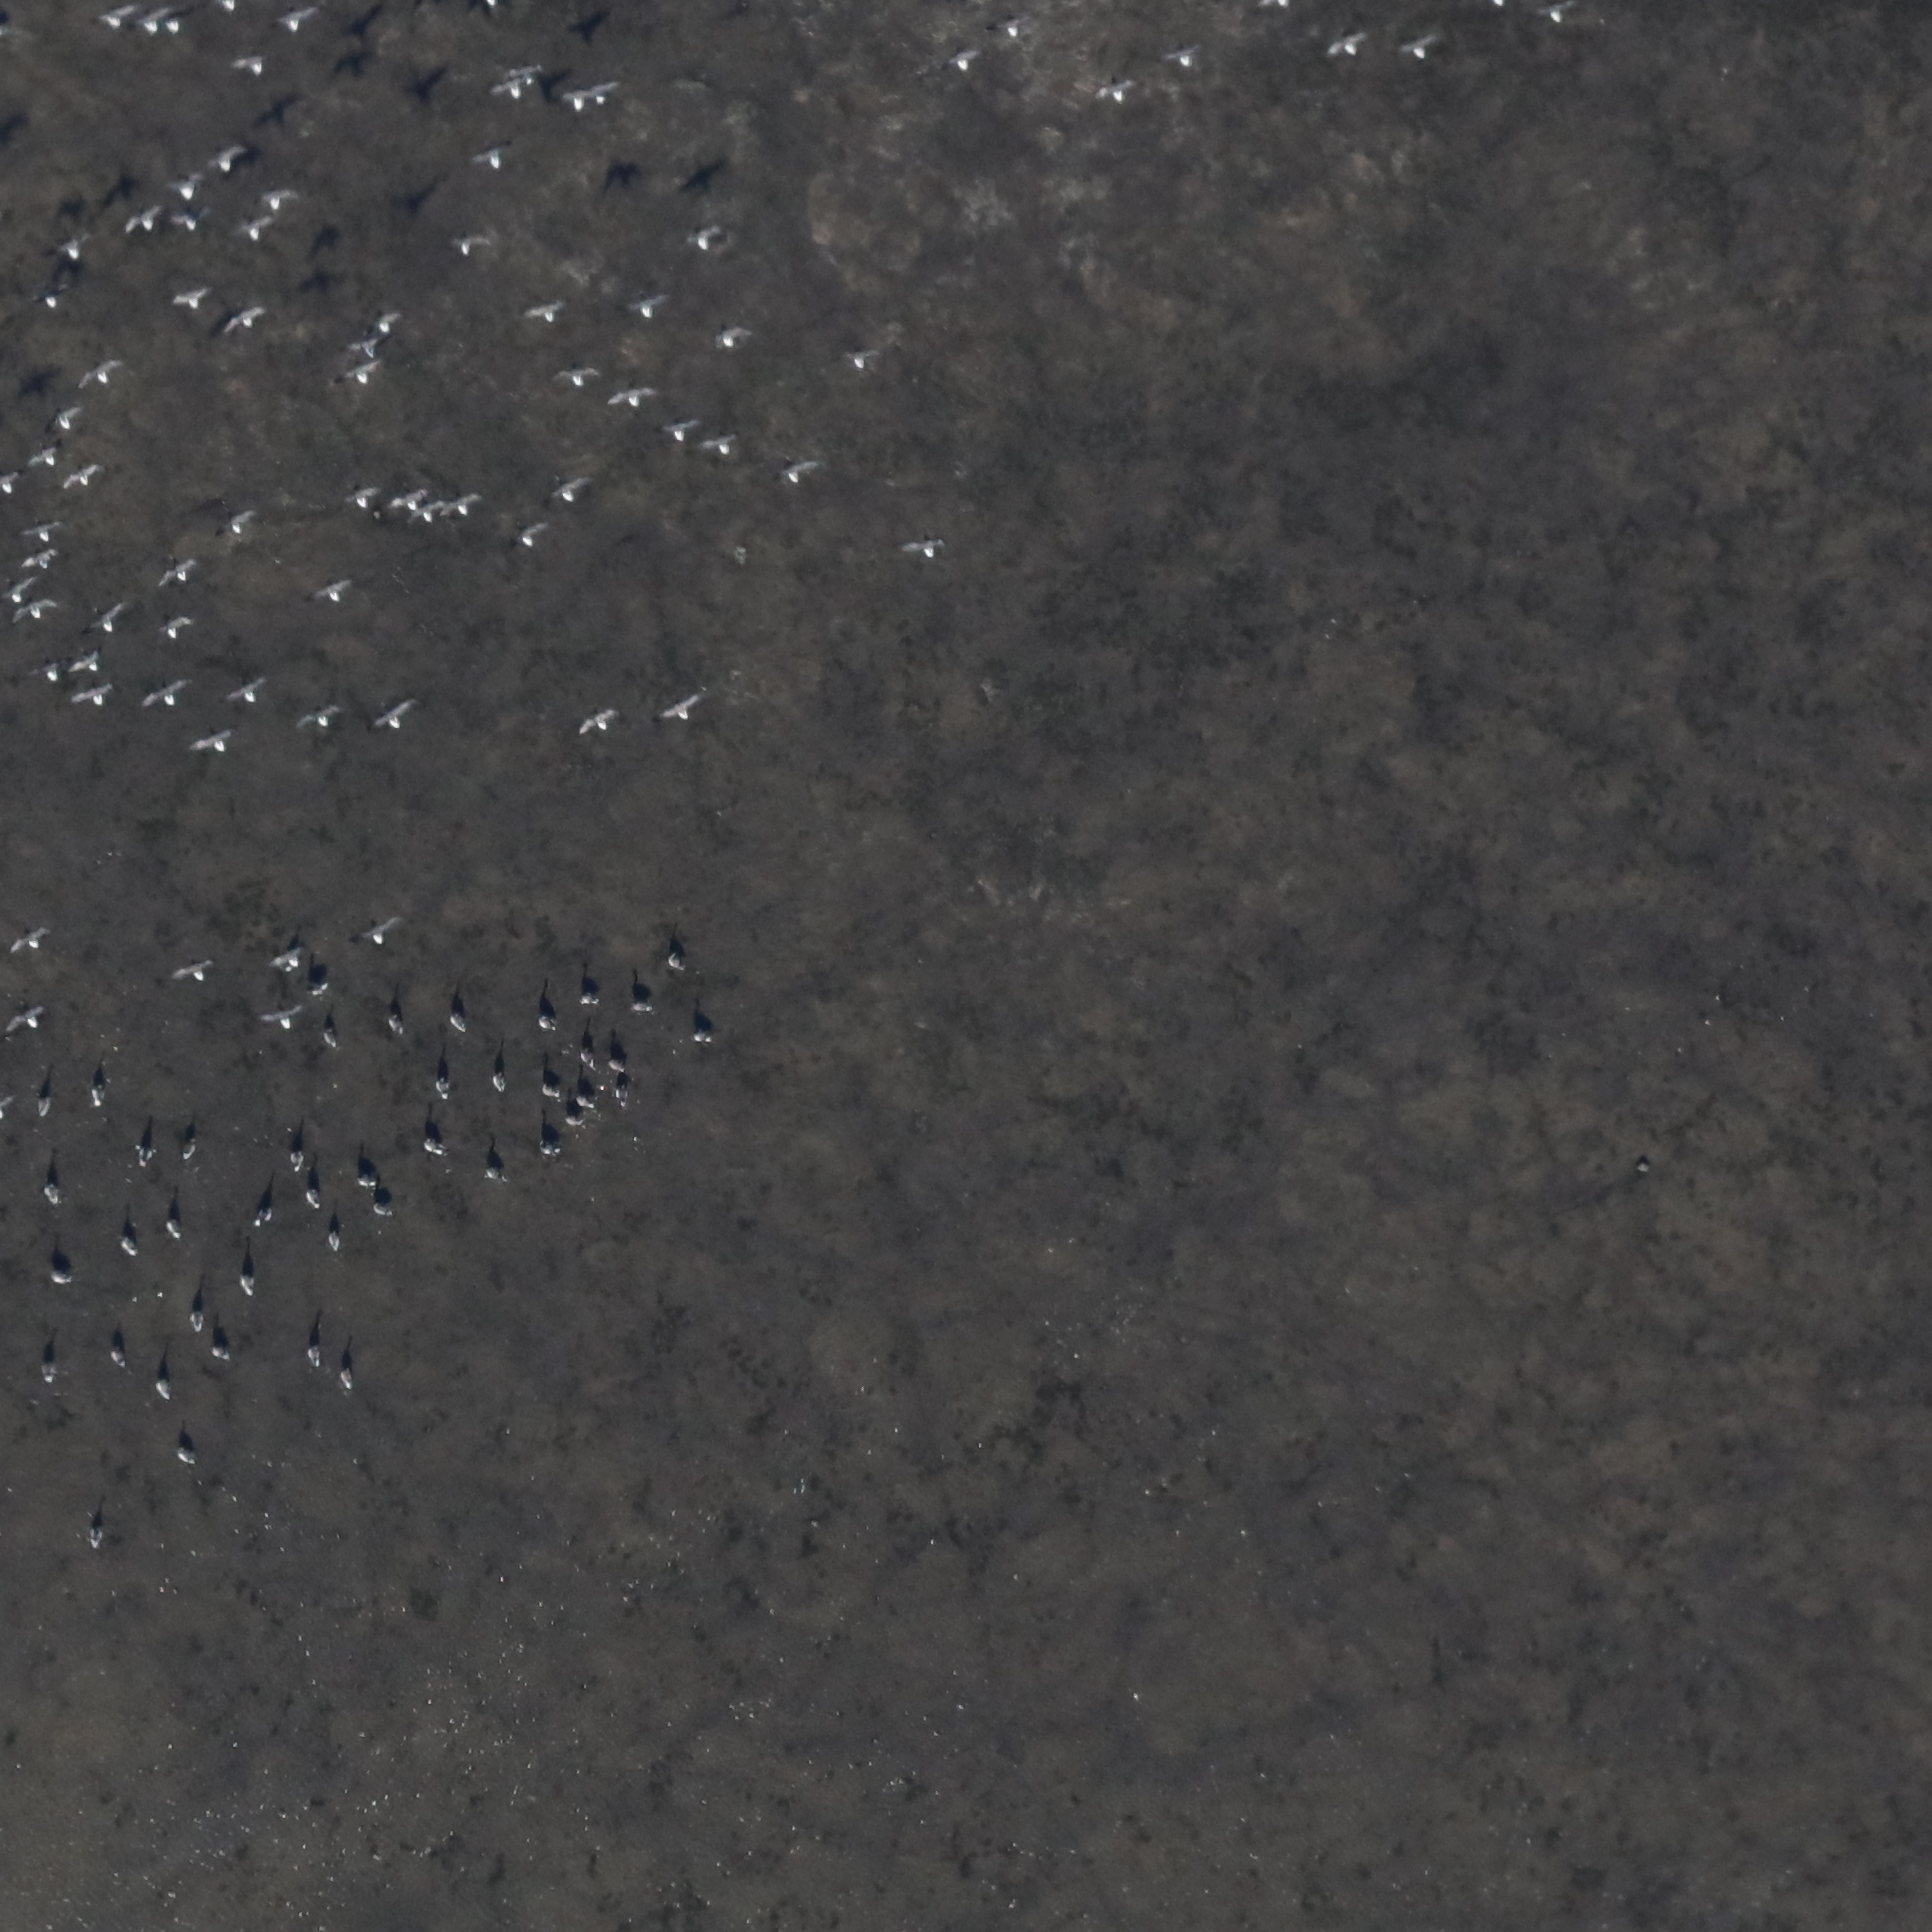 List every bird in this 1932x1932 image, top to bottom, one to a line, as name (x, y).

brant (131, 19)
brant (178, 19)
brant (1556, 19)
brant (154, 20)
brant (291, 25)
brant (1003, 26)
brant (3, 29)
brant (1351, 43)
brant (1426, 46)
brant (963, 51)
brant (1183, 60)
brant (258, 66)
brant (520, 73)
brant (1120, 85)
brant (599, 89)
brant (506, 94)
brant (577, 104)
brant (236, 156)
brant (499, 157)
brant (194, 184)
brant (275, 203)
brant (144, 222)
brant (181, 223)
brant (701, 228)
brant (246, 230)
brant (472, 249)
brant (80, 252)
brant (55, 298)
brant (190, 308)
brant (552, 308)
brant (643, 312)
brant (733, 321)
brant (250, 322)
brant (384, 322)
brant (361, 348)
brant (869, 349)
brant (98, 373)
brant (366, 373)
brant (592, 374)
brant (635, 395)
brant (69, 425)
brant (688, 428)
brant (734, 445)
brant (48, 459)
brant (795, 473)
brant (92, 476)
brant (562, 487)
brant (367, 500)
brant (409, 502)
brant (473, 506)
brant (434, 513)
brant (239, 526)
brant (46, 532)
brant (524, 534)
brant (929, 552)
brant (34, 558)
brant (177, 567)
brant (6, 585)
brant (334, 591)
brant (42, 611)
brant (107, 619)
brant (174, 632)
brant (90, 663)
brant (50, 670)
brant (254, 688)
brant (92, 693)
brant (166, 703)
brant (691, 711)
brant (326, 716)
brant (389, 716)
brant (589, 719)
brant (206, 743)
brant (376, 934)
brant (36, 937)
brant (292, 955)
brant (675, 960)
brant (284, 965)
brant (194, 971)
brant (319, 989)
brant (589, 998)
brant (642, 1005)
brant (286, 1015)
brant (35, 1020)
brant (458, 1020)
brant (546, 1023)
brant (396, 1024)
brant (332, 1036)
brant (703, 1036)
brant (586, 1057)
brant (619, 1067)
brant (499, 1080)
brant (442, 1086)
brant (550, 1089)
brant (97, 1091)
brant (630, 1098)
brant (585, 1104)
brant (52, 1106)
brant (4, 1113)
brant (579, 1120)
brant (435, 1147)
brant (189, 1148)
brant (548, 1148)
brant (143, 1154)
brant (298, 1160)
brant (494, 1172)
brant (367, 1180)
brant (53, 1192)
brant (313, 1196)
brant (385, 1208)
brant (265, 1214)
brant (173, 1227)
brant (334, 1238)
brant (128, 1245)
brant (62, 1276)
brant (247, 1282)
brant (197, 1319)
brant (221, 1352)
brant (314, 1354)
brant (118, 1355)
brant (51, 1365)
brant (345, 1376)
brant (164, 1388)
brant (186, 1456)
brant (97, 1529)